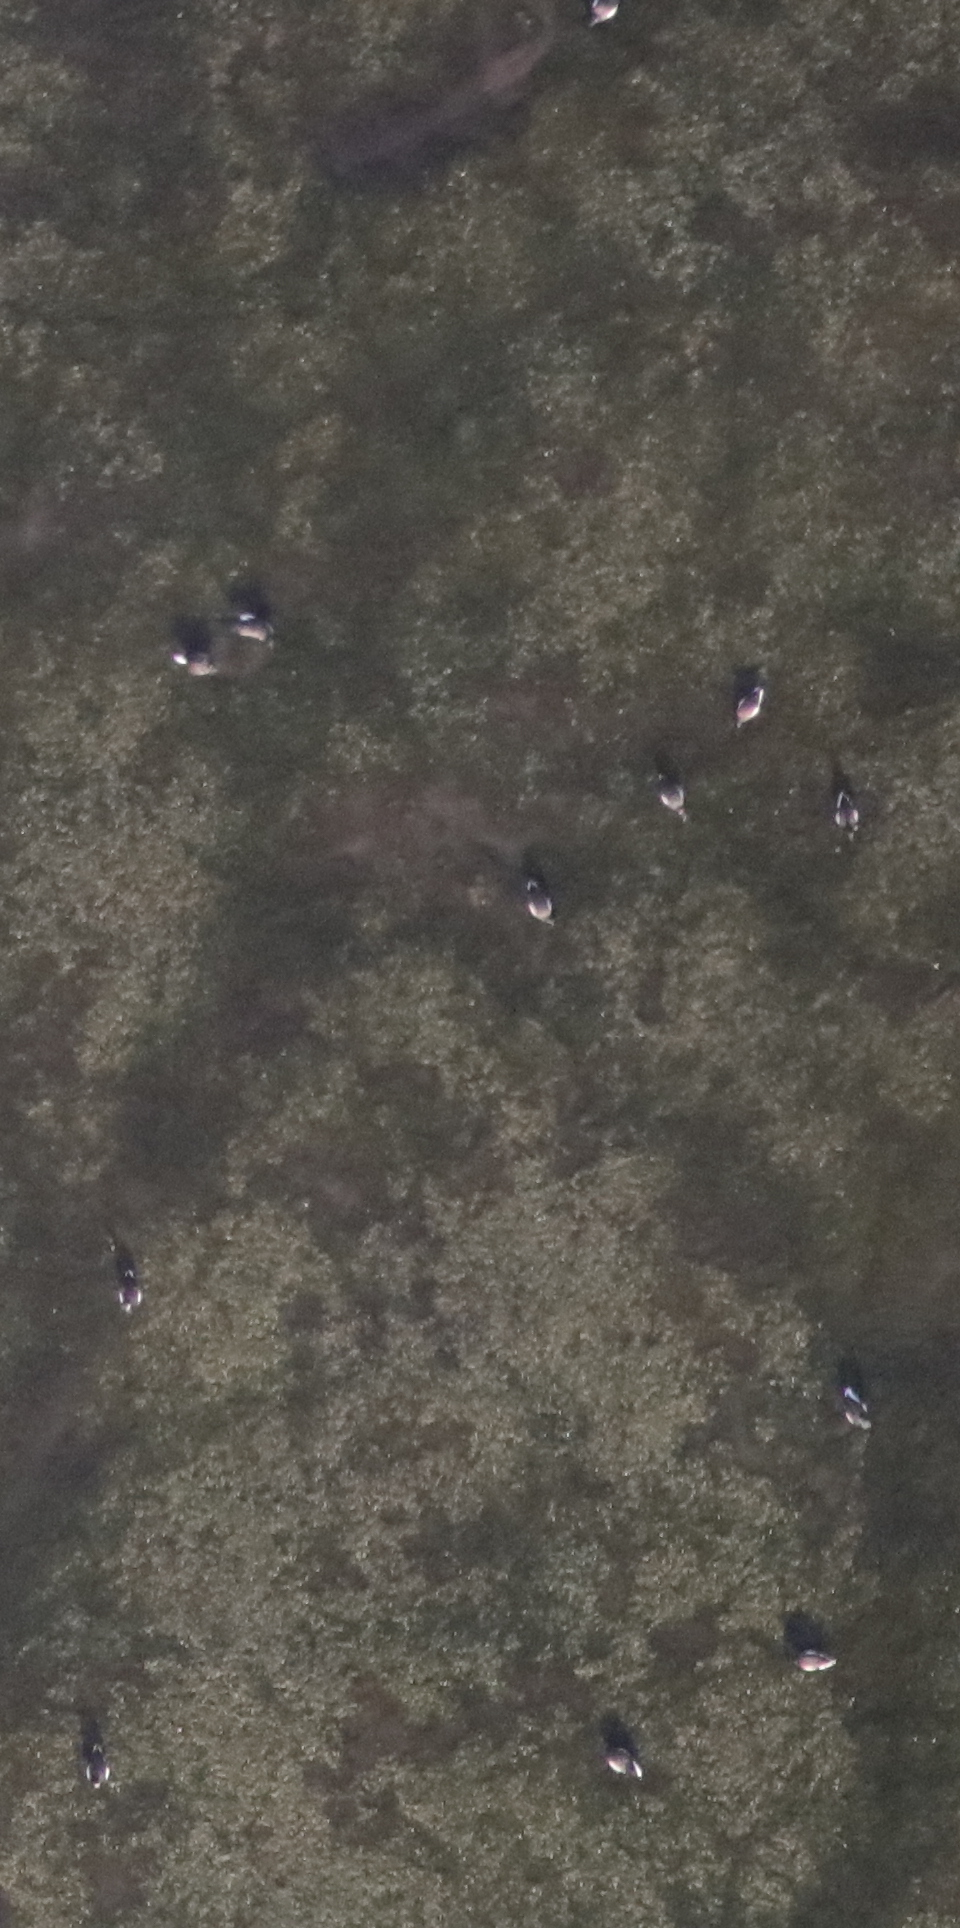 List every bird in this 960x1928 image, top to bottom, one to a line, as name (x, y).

brant (604, 6)
brant (253, 626)
brant (197, 662)
brant (749, 706)
brant (674, 797)
brant (848, 815)
brant (540, 905)
brant (131, 1291)
brant (856, 1412)
brant (812, 1661)
brant (623, 1763)
brant (98, 1770)